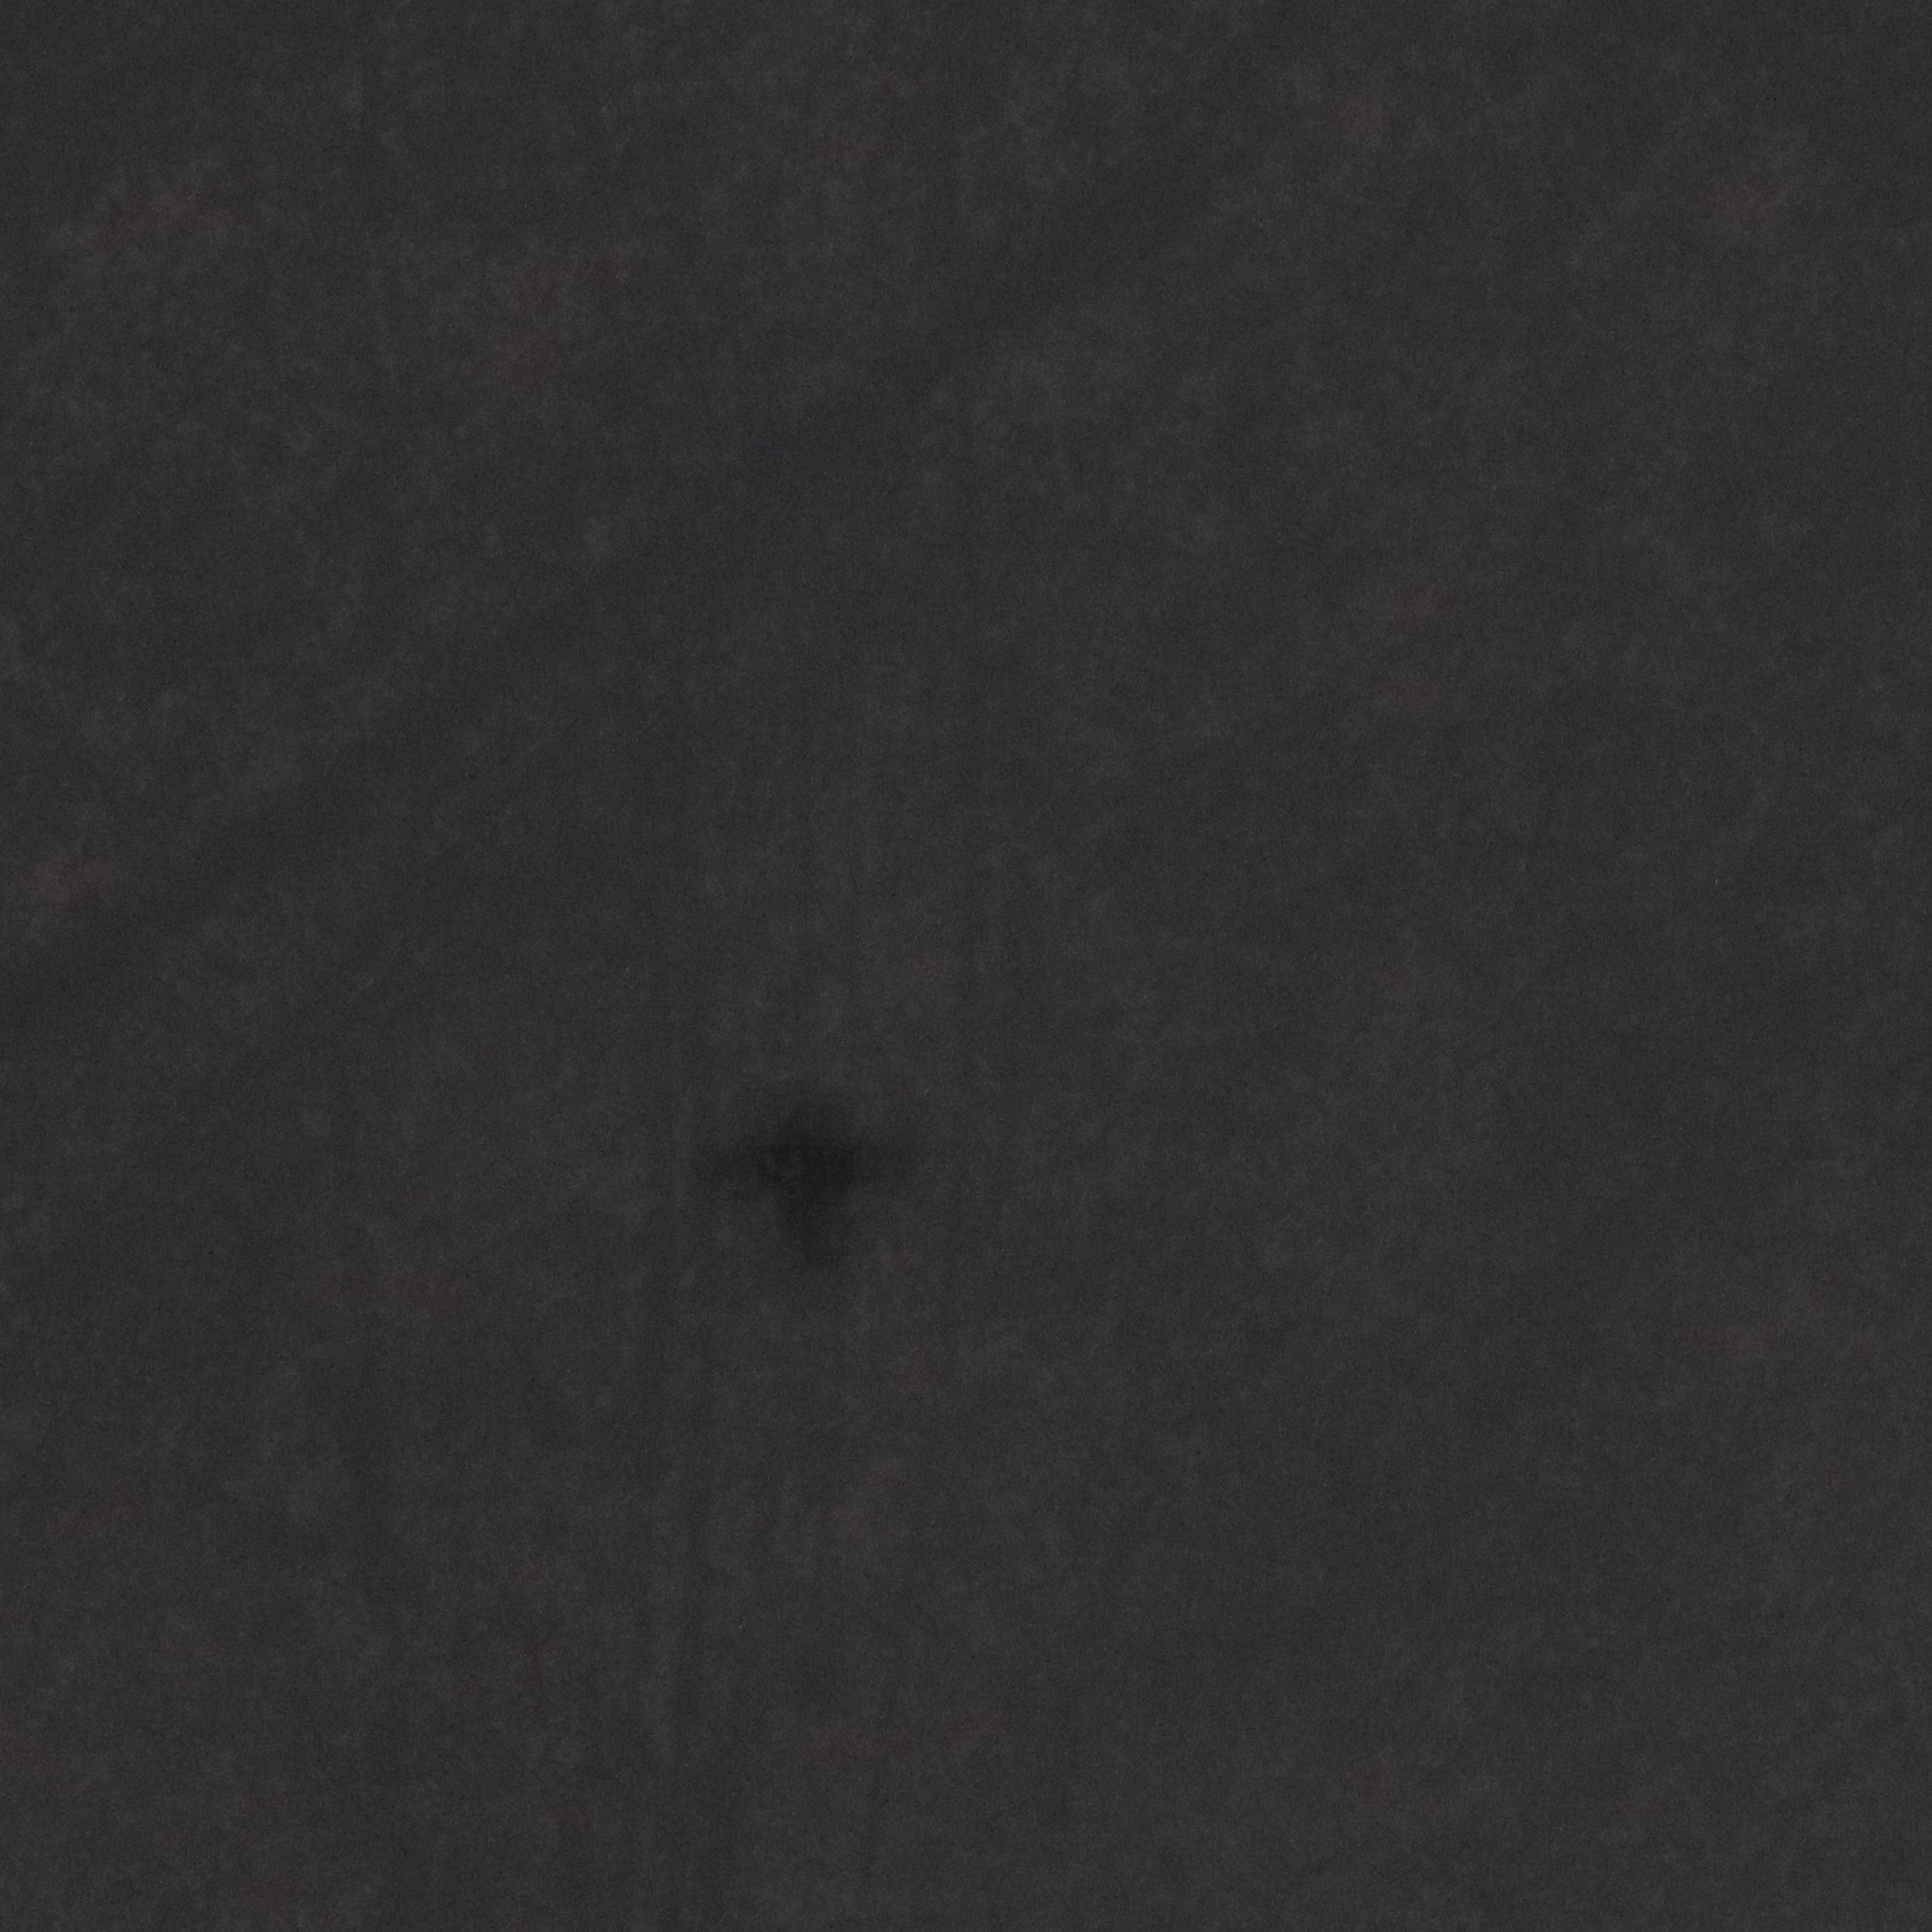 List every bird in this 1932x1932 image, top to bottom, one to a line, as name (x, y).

None